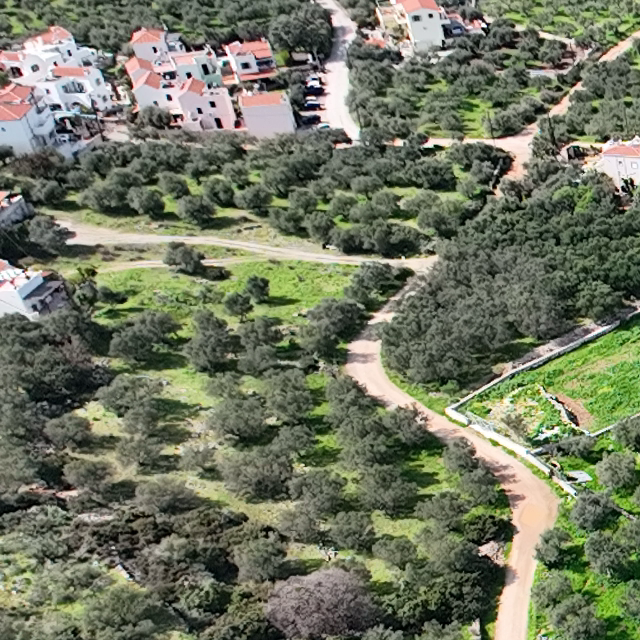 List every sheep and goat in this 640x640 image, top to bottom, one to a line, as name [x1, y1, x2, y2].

None